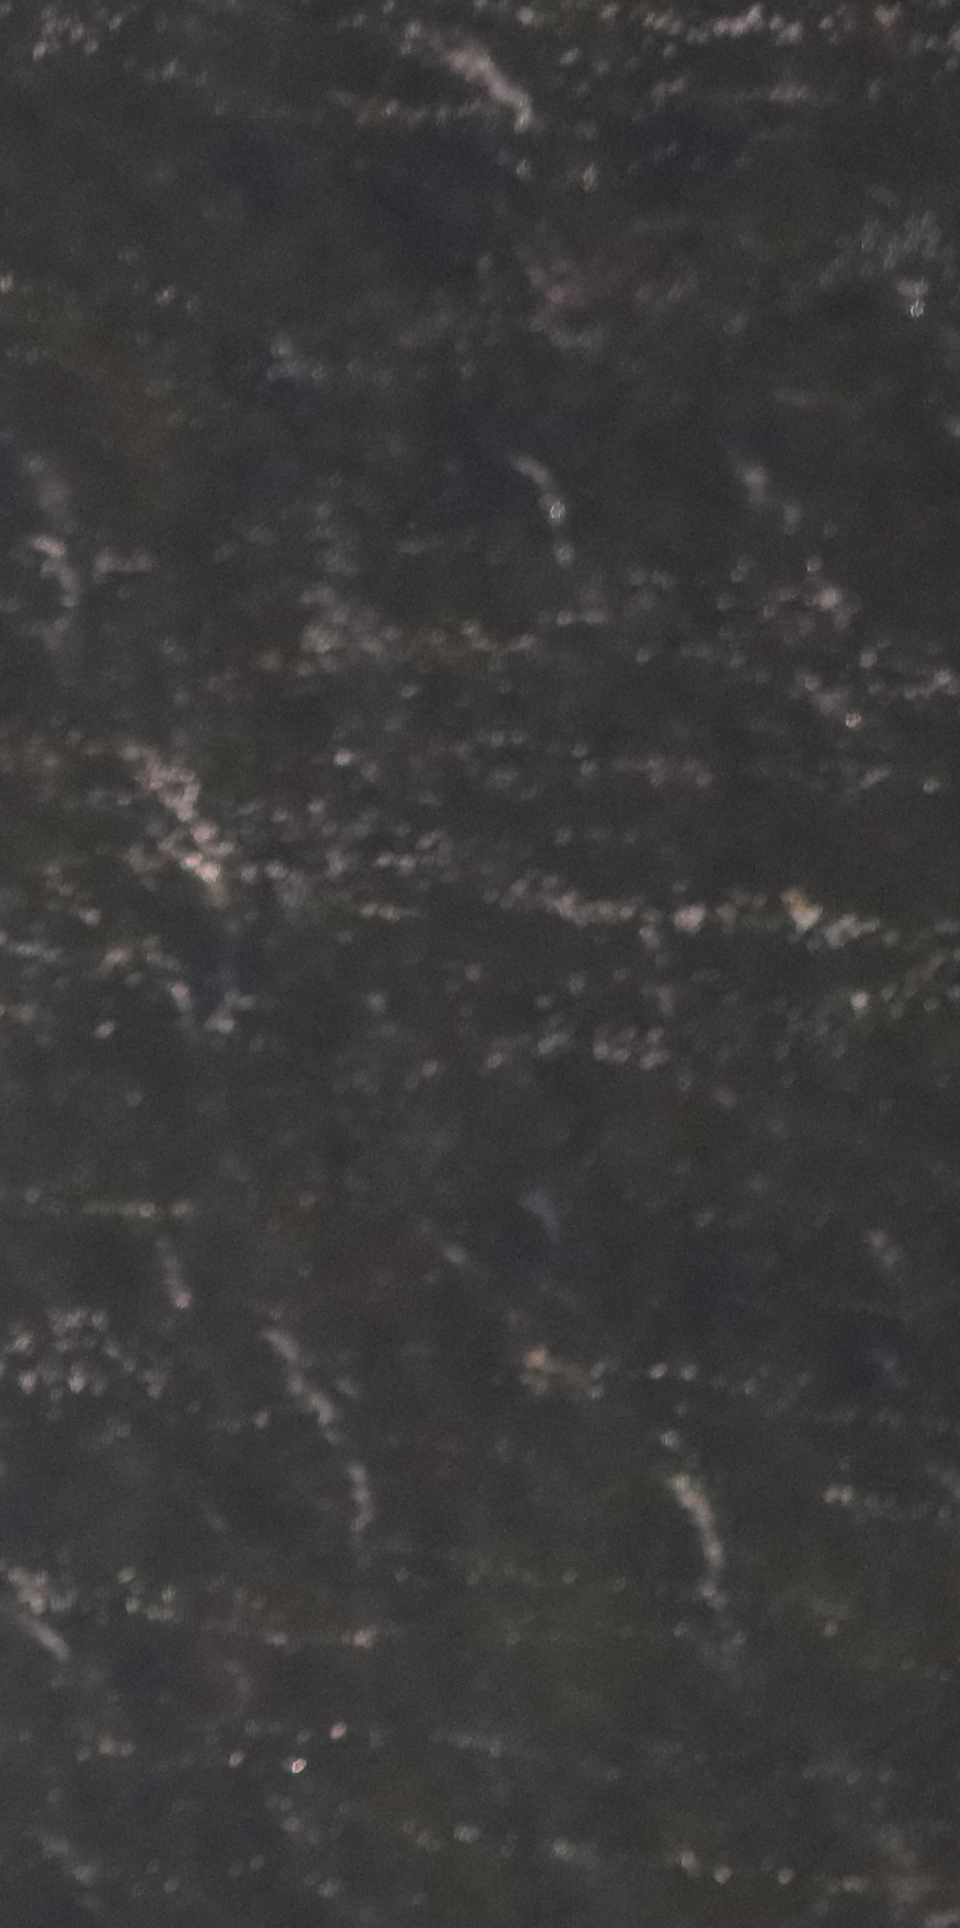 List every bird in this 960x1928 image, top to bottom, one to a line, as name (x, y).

None